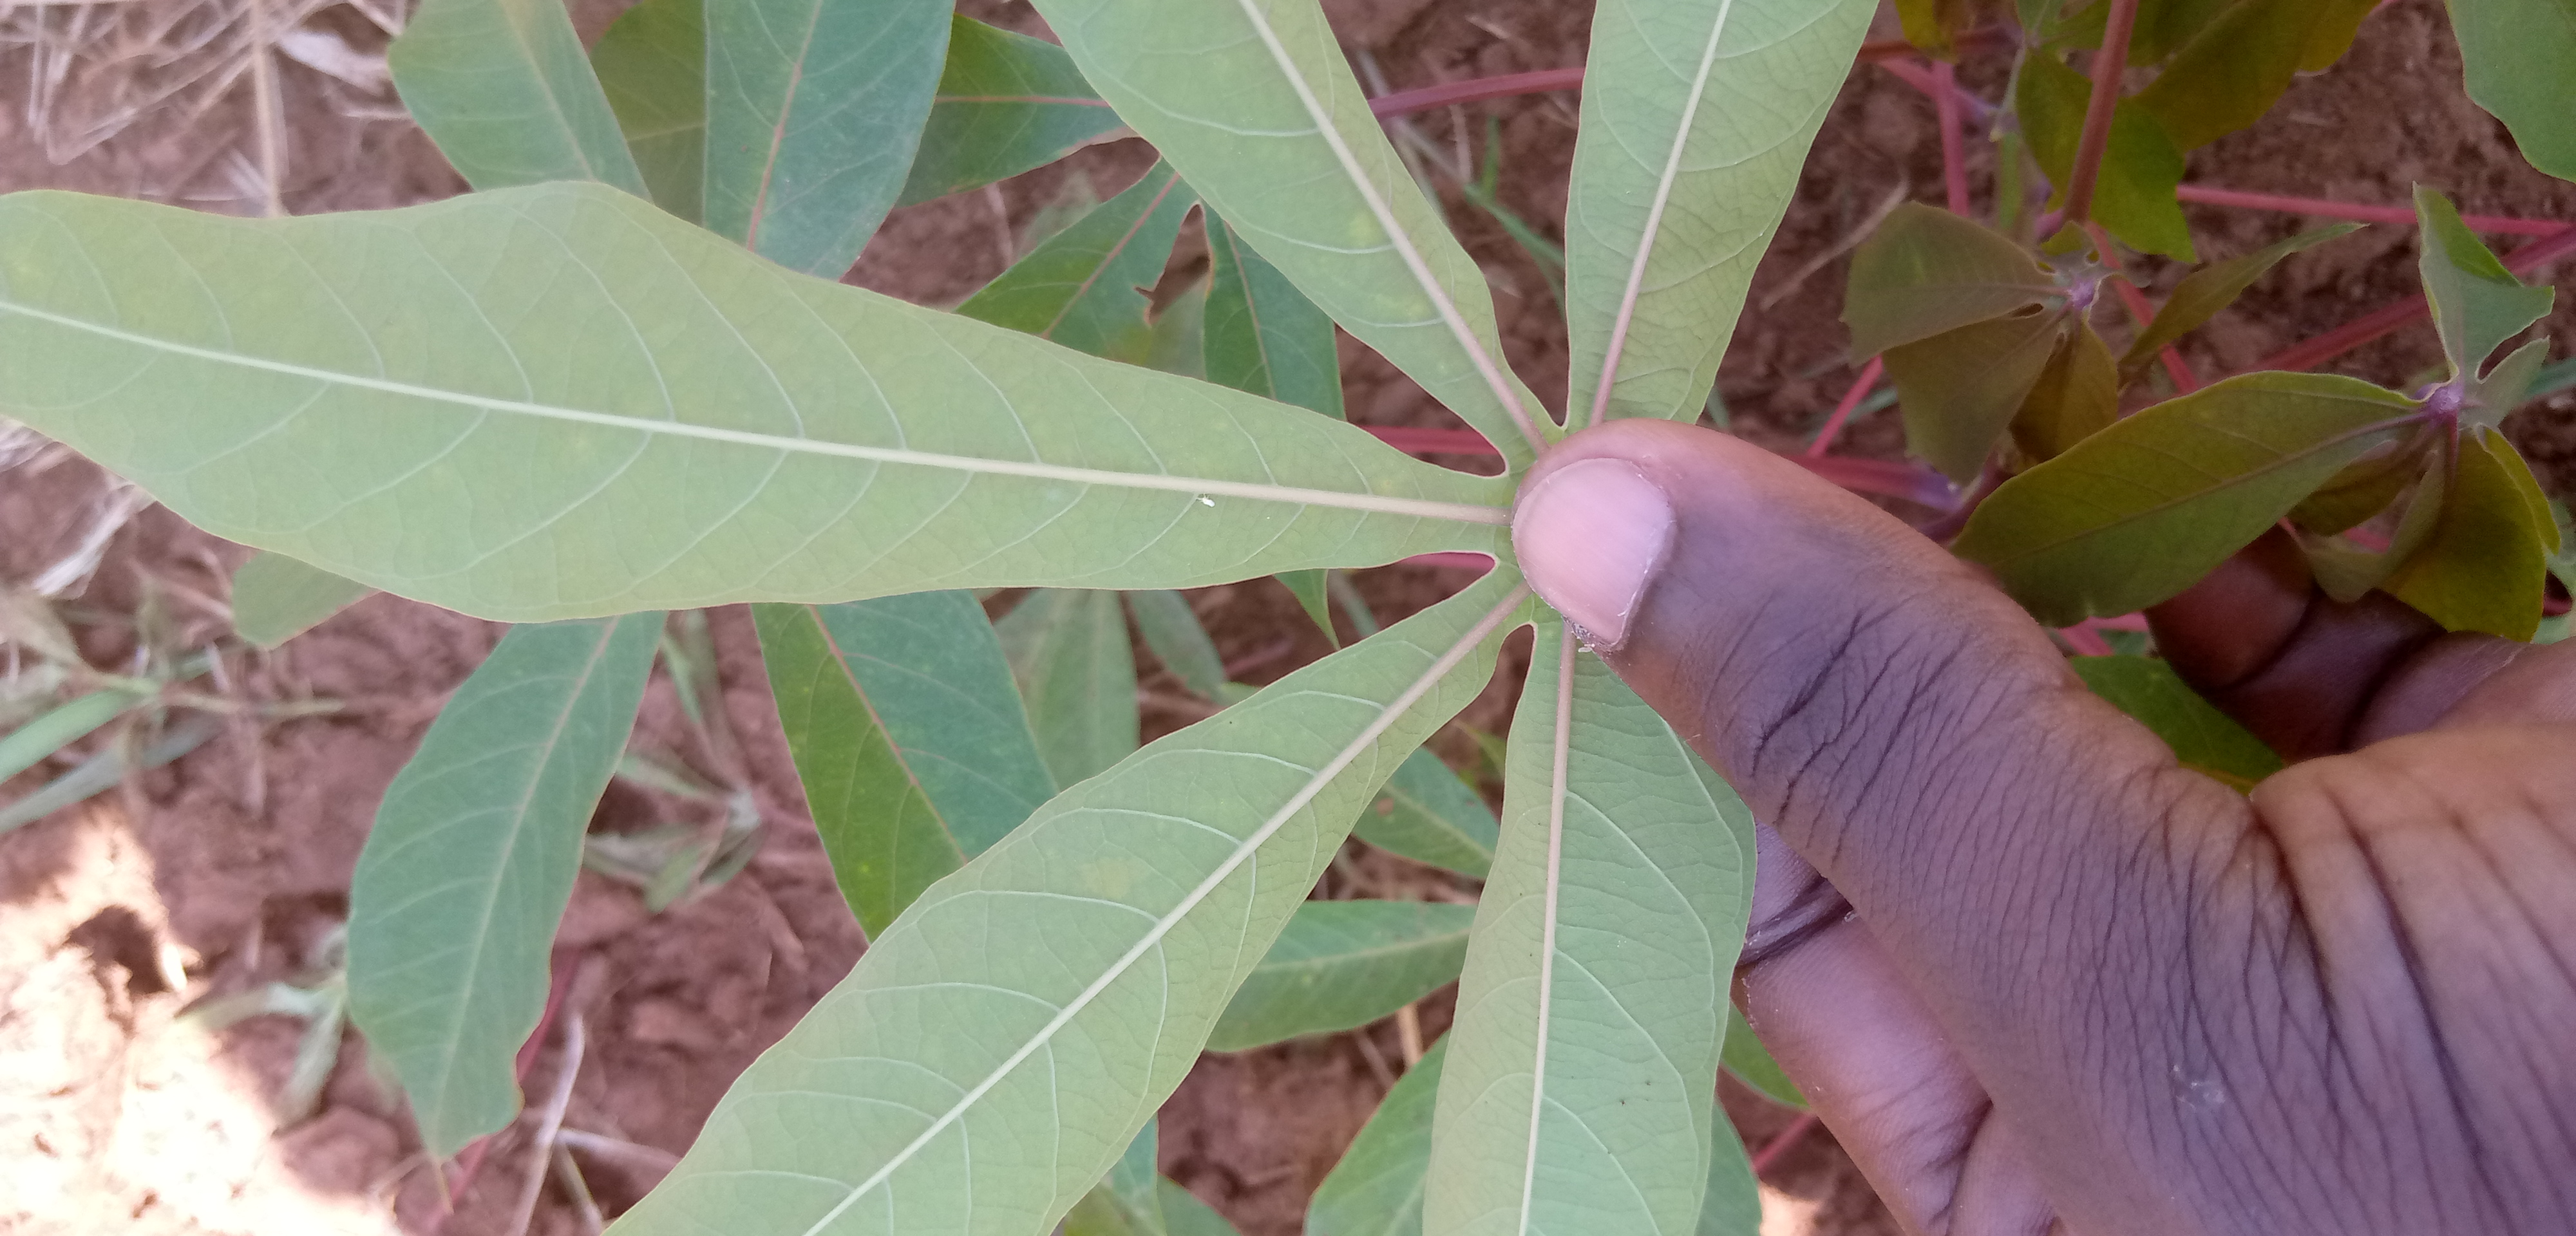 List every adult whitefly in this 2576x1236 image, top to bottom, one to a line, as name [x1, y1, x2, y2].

whitefly [1197, 492, 1217, 510]